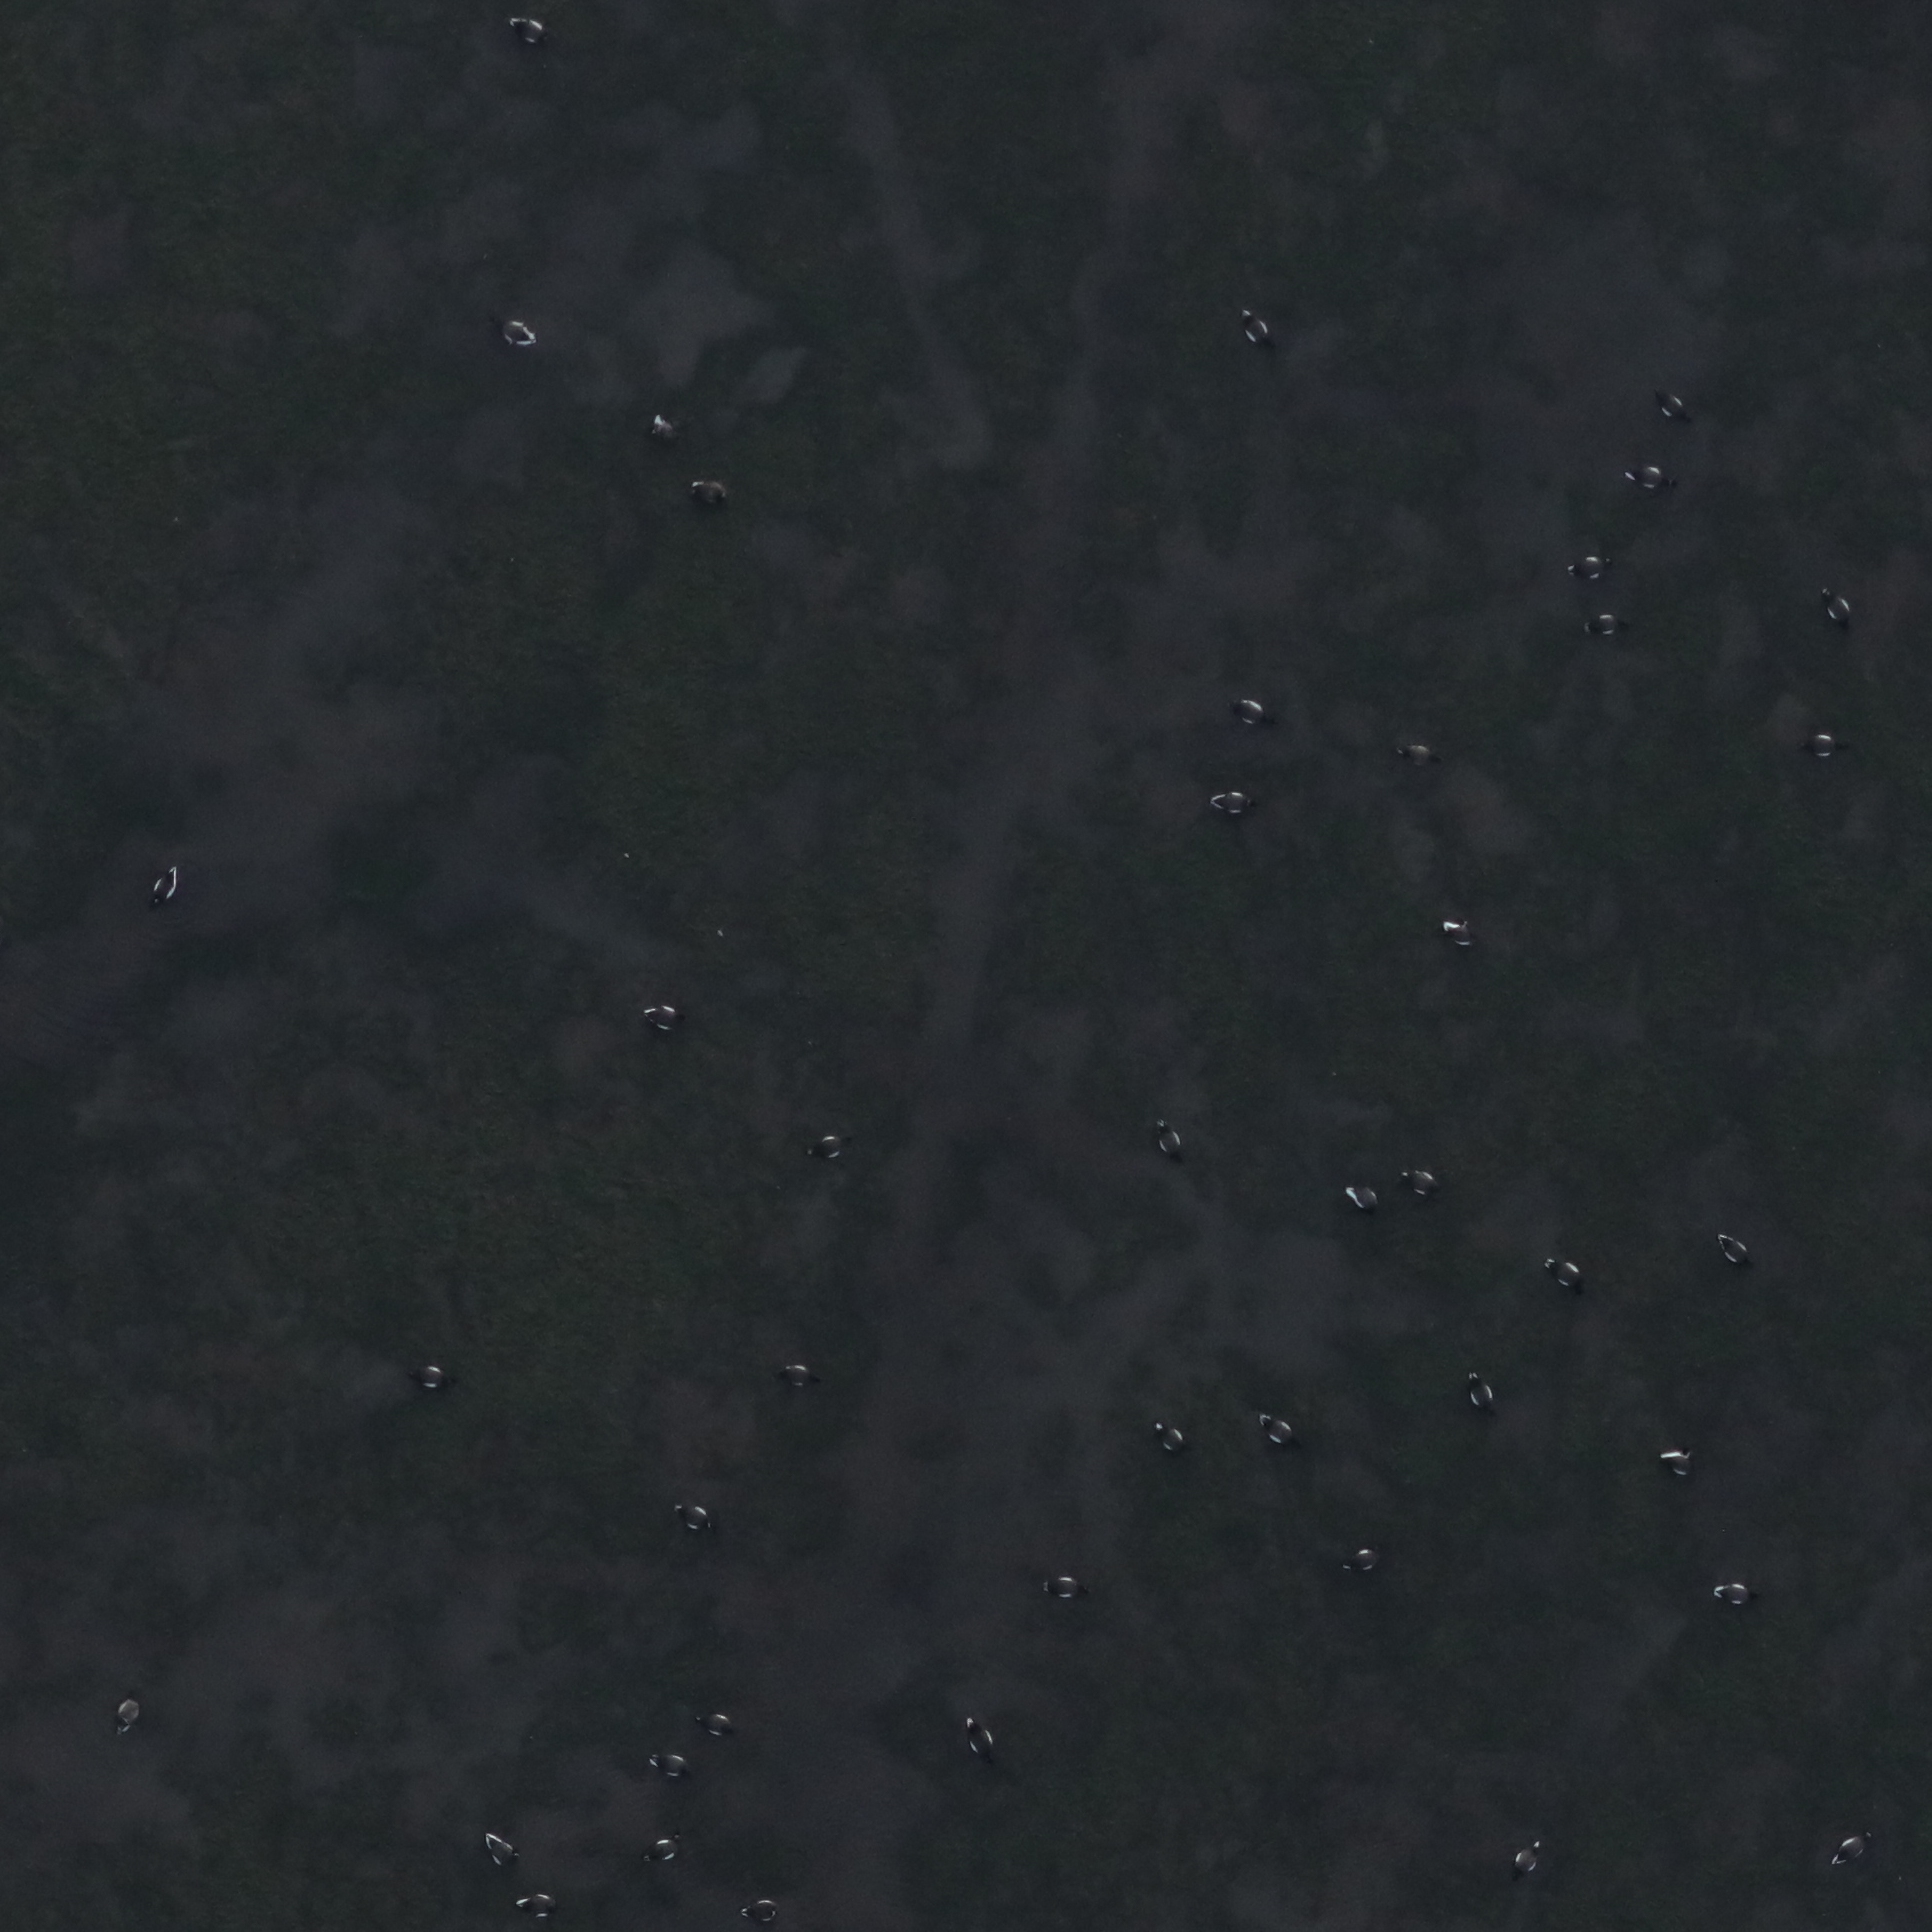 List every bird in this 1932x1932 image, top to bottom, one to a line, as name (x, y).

brant (528, 30)
brant (1255, 329)
brant (515, 332)
brant (1670, 406)
brant (666, 426)
brant (1646, 476)
brant (709, 490)
brant (1589, 566)
brant (1838, 608)
brant (1602, 623)
brant (1249, 711)
brant (1823, 746)
brant (1415, 752)
brant (1231, 803)
brant (163, 888)
brant (1461, 934)
brant (663, 1017)
brant (1167, 1140)
brant (827, 1148)
brant (1420, 1179)
brant (1361, 1198)
brant (1732, 1248)
brant (1563, 1272)
brant (796, 1373)
brant (430, 1378)
brant (1478, 1392)
brant (1276, 1429)
brant (1168, 1437)
brant (1675, 1458)
brant (694, 1516)
brant (1362, 1561)
brant (1063, 1585)
brant (1733, 1593)
brant (129, 1711)
brant (717, 1724)
brant (979, 1738)
brant (670, 1765)
brant (1849, 1846)
brant (499, 1849)
brant (663, 1849)
brant (1526, 1858)
brant (537, 1904)
brant (759, 1910)